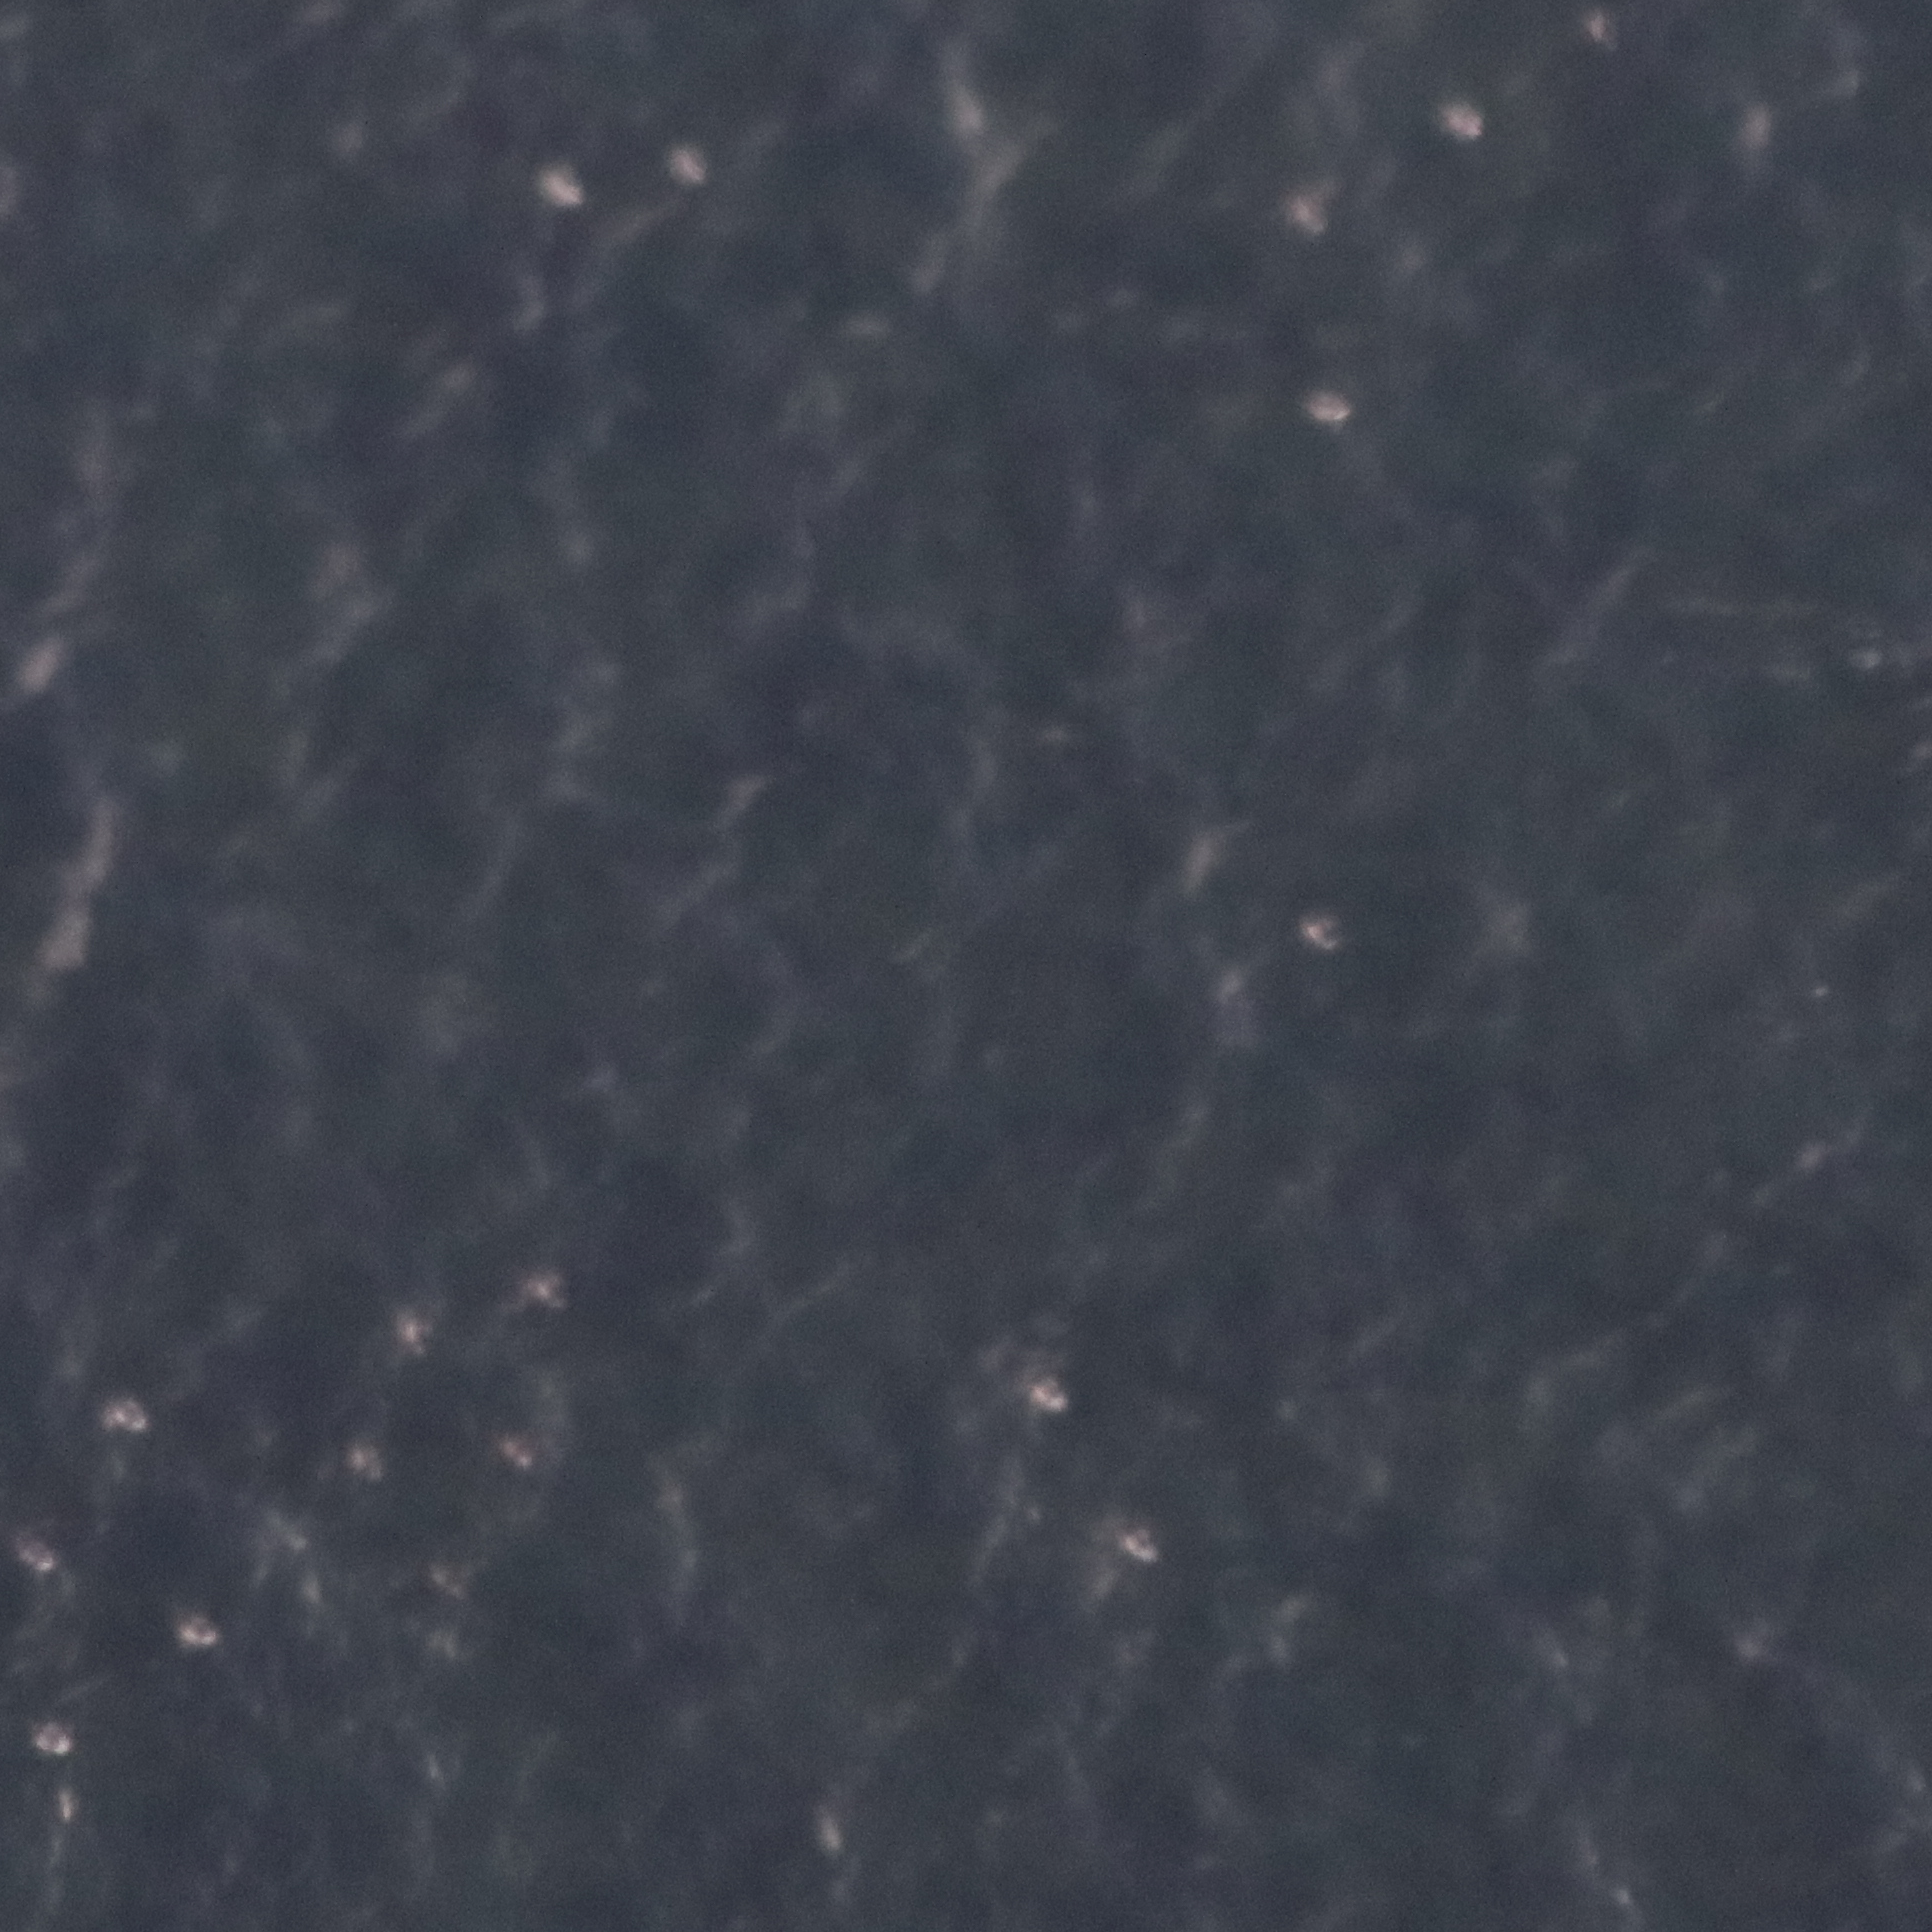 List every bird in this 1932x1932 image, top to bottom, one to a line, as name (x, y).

brant (1601, 33)
brant (1469, 120)
brant (691, 167)
brant (564, 188)
brant (1312, 212)
brant (1328, 406)
brant (1318, 929)
brant (553, 1290)
brant (416, 1335)
brant (1051, 1387)
brant (131, 1418)
brant (520, 1447)
brant (367, 1459)
brant (1137, 1546)
brant (33, 1553)
brant (204, 1628)
brant (54, 1734)